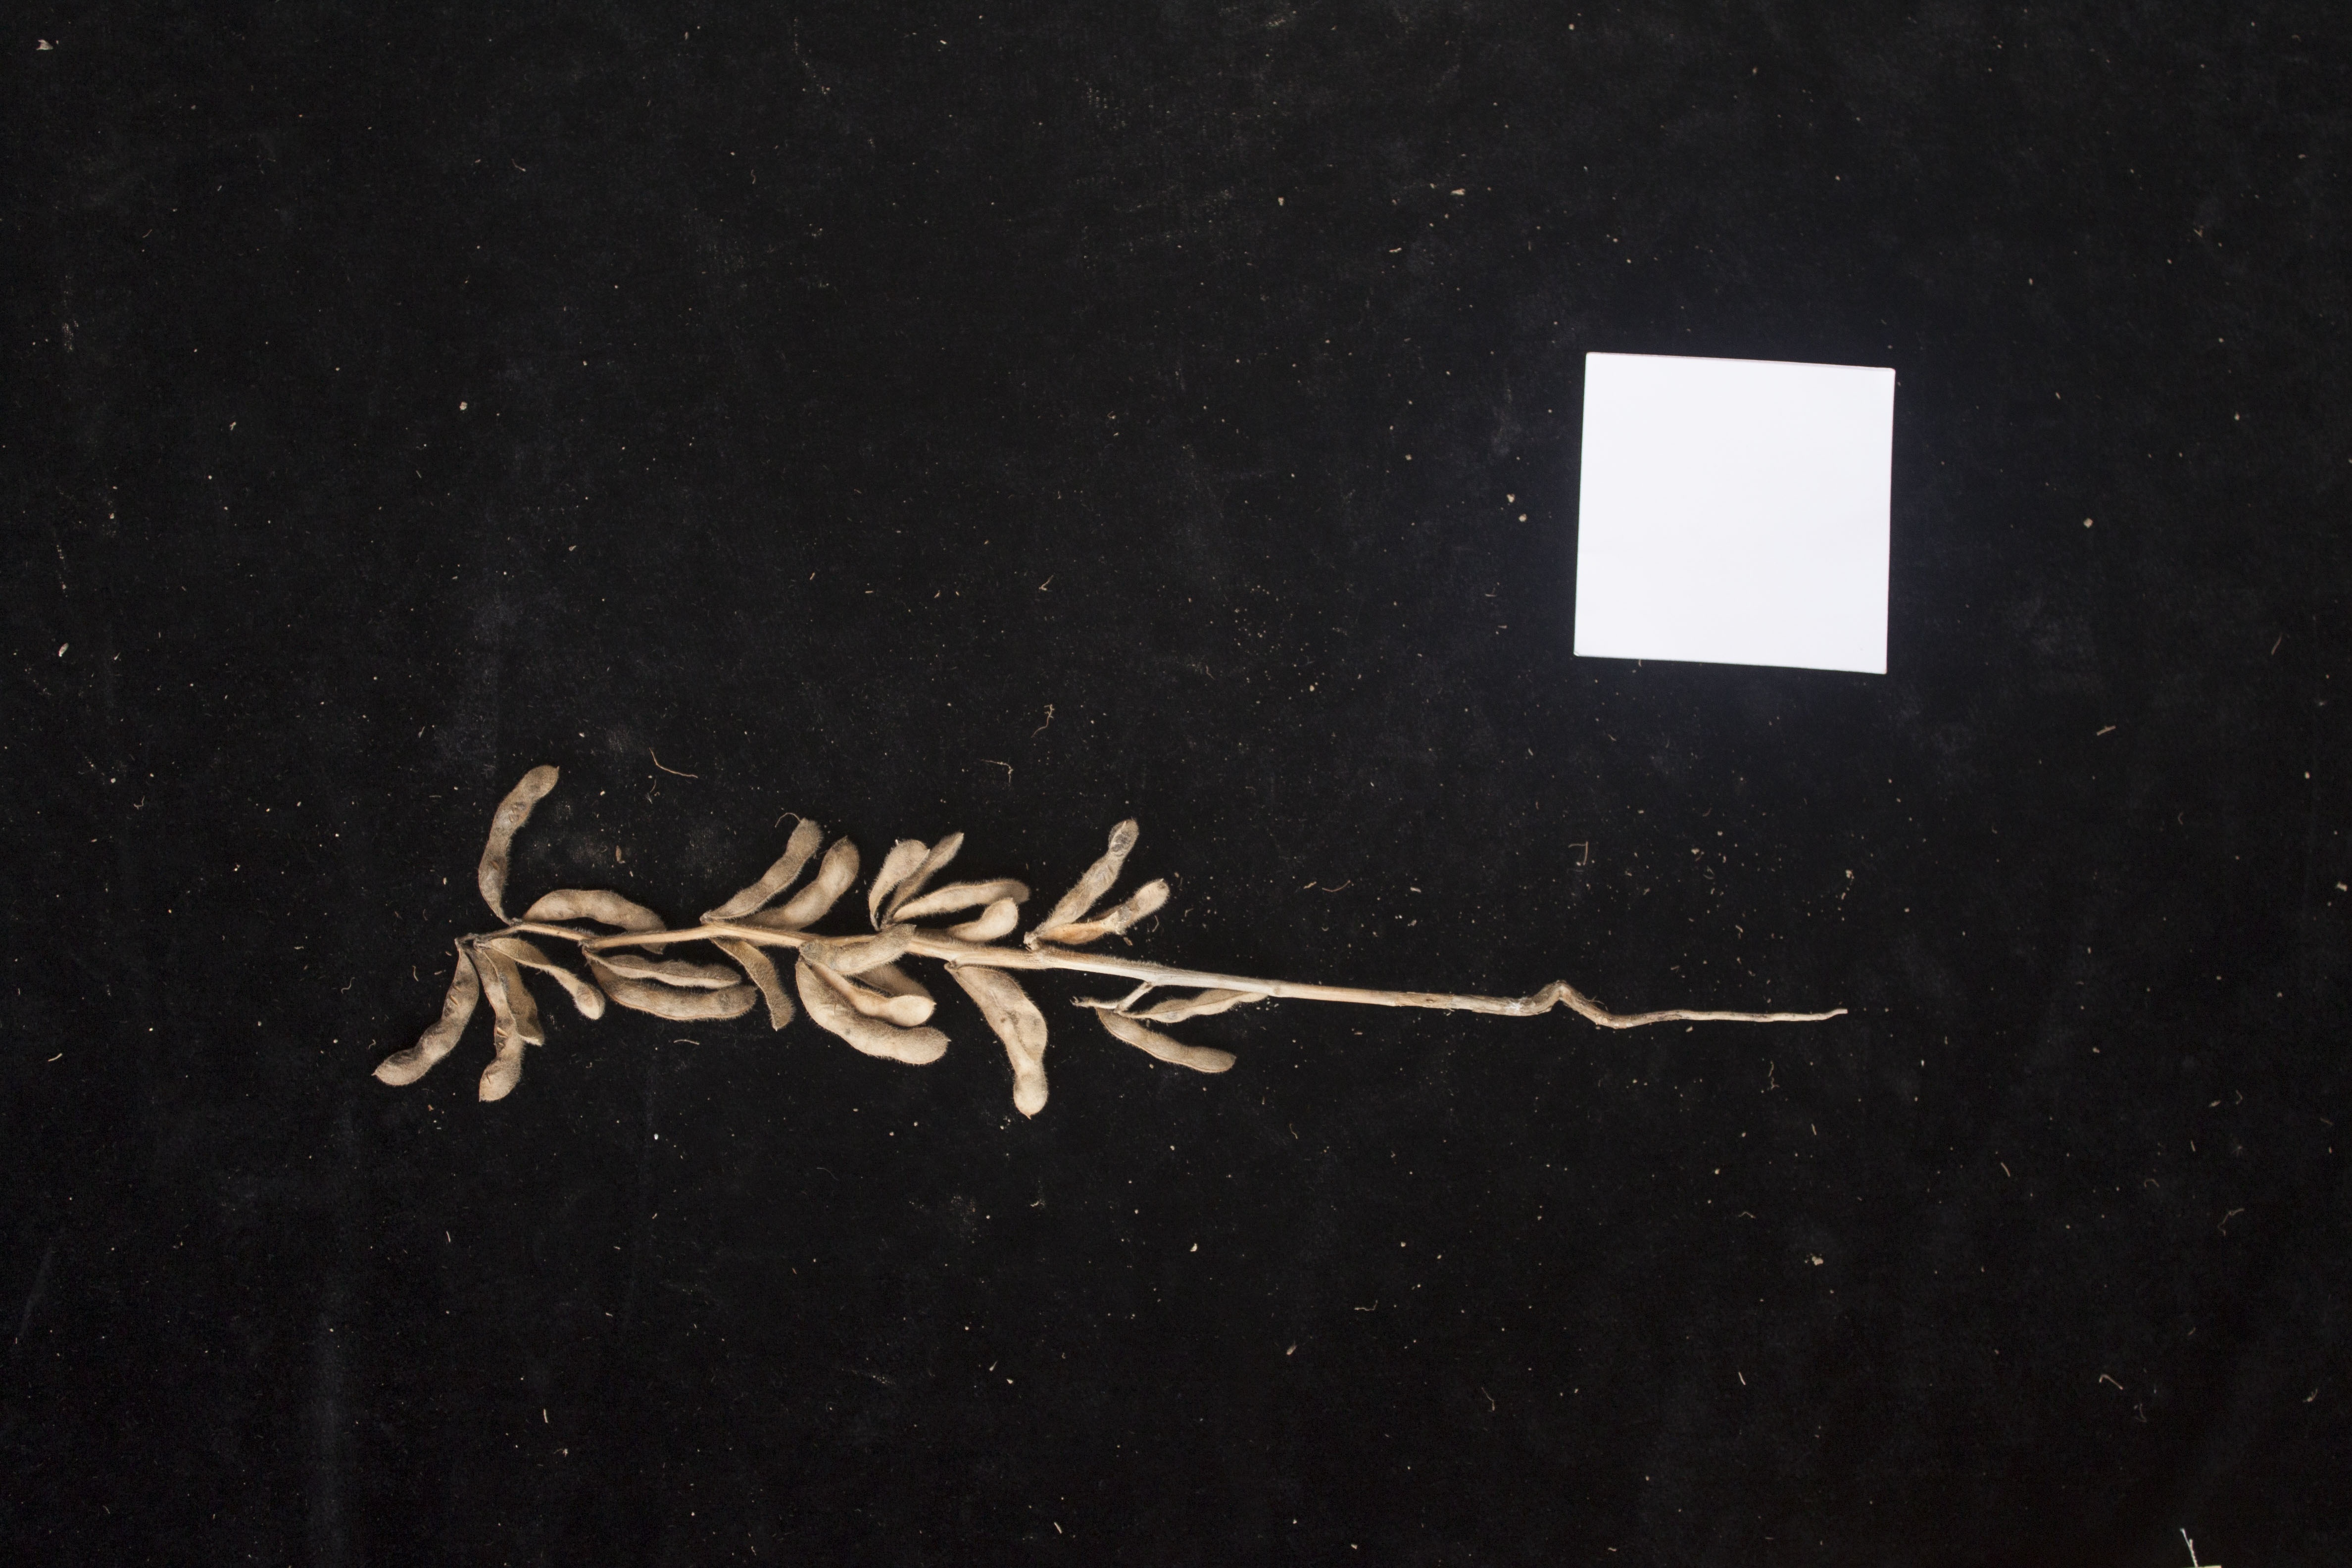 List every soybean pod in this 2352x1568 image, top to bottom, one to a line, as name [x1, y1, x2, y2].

soybean pod [477, 767, 556, 926]
soybean pod [1038, 819, 1140, 931]
soybean pod [704, 820, 821, 923]
soybean pod [887, 833, 964, 916]
soybean pod [739, 834, 859, 930]
soybean pod [868, 840, 931, 932]
soybean pod [889, 880, 1028, 923]
soybean pod [1035, 880, 1171, 945]
soybean pod [526, 890, 665, 955]
soybean pod [943, 898, 1018, 944]
soybean pod [802, 926, 915, 978]
soybean pod [480, 936, 605, 1021]
soybean pod [711, 938, 794, 1032]
soybean pod [374, 947, 478, 1086]
soybean pod [460, 948, 520, 1101]
soybean pod [481, 951, 545, 1048]
soybean pod [588, 955, 738, 990]
soybean pod [815, 960, 934, 1027]
soybean pod [795, 961, 947, 1066]
soybean pod [851, 964, 932, 998]
soybean pod [943, 965, 1047, 1119]
soybean pod [589, 967, 758, 1023]
soybean pod [954, 968, 1048, 1061]
soybean pod [1134, 992, 1270, 1026]
soybean pod [1097, 1013, 1236, 1075]